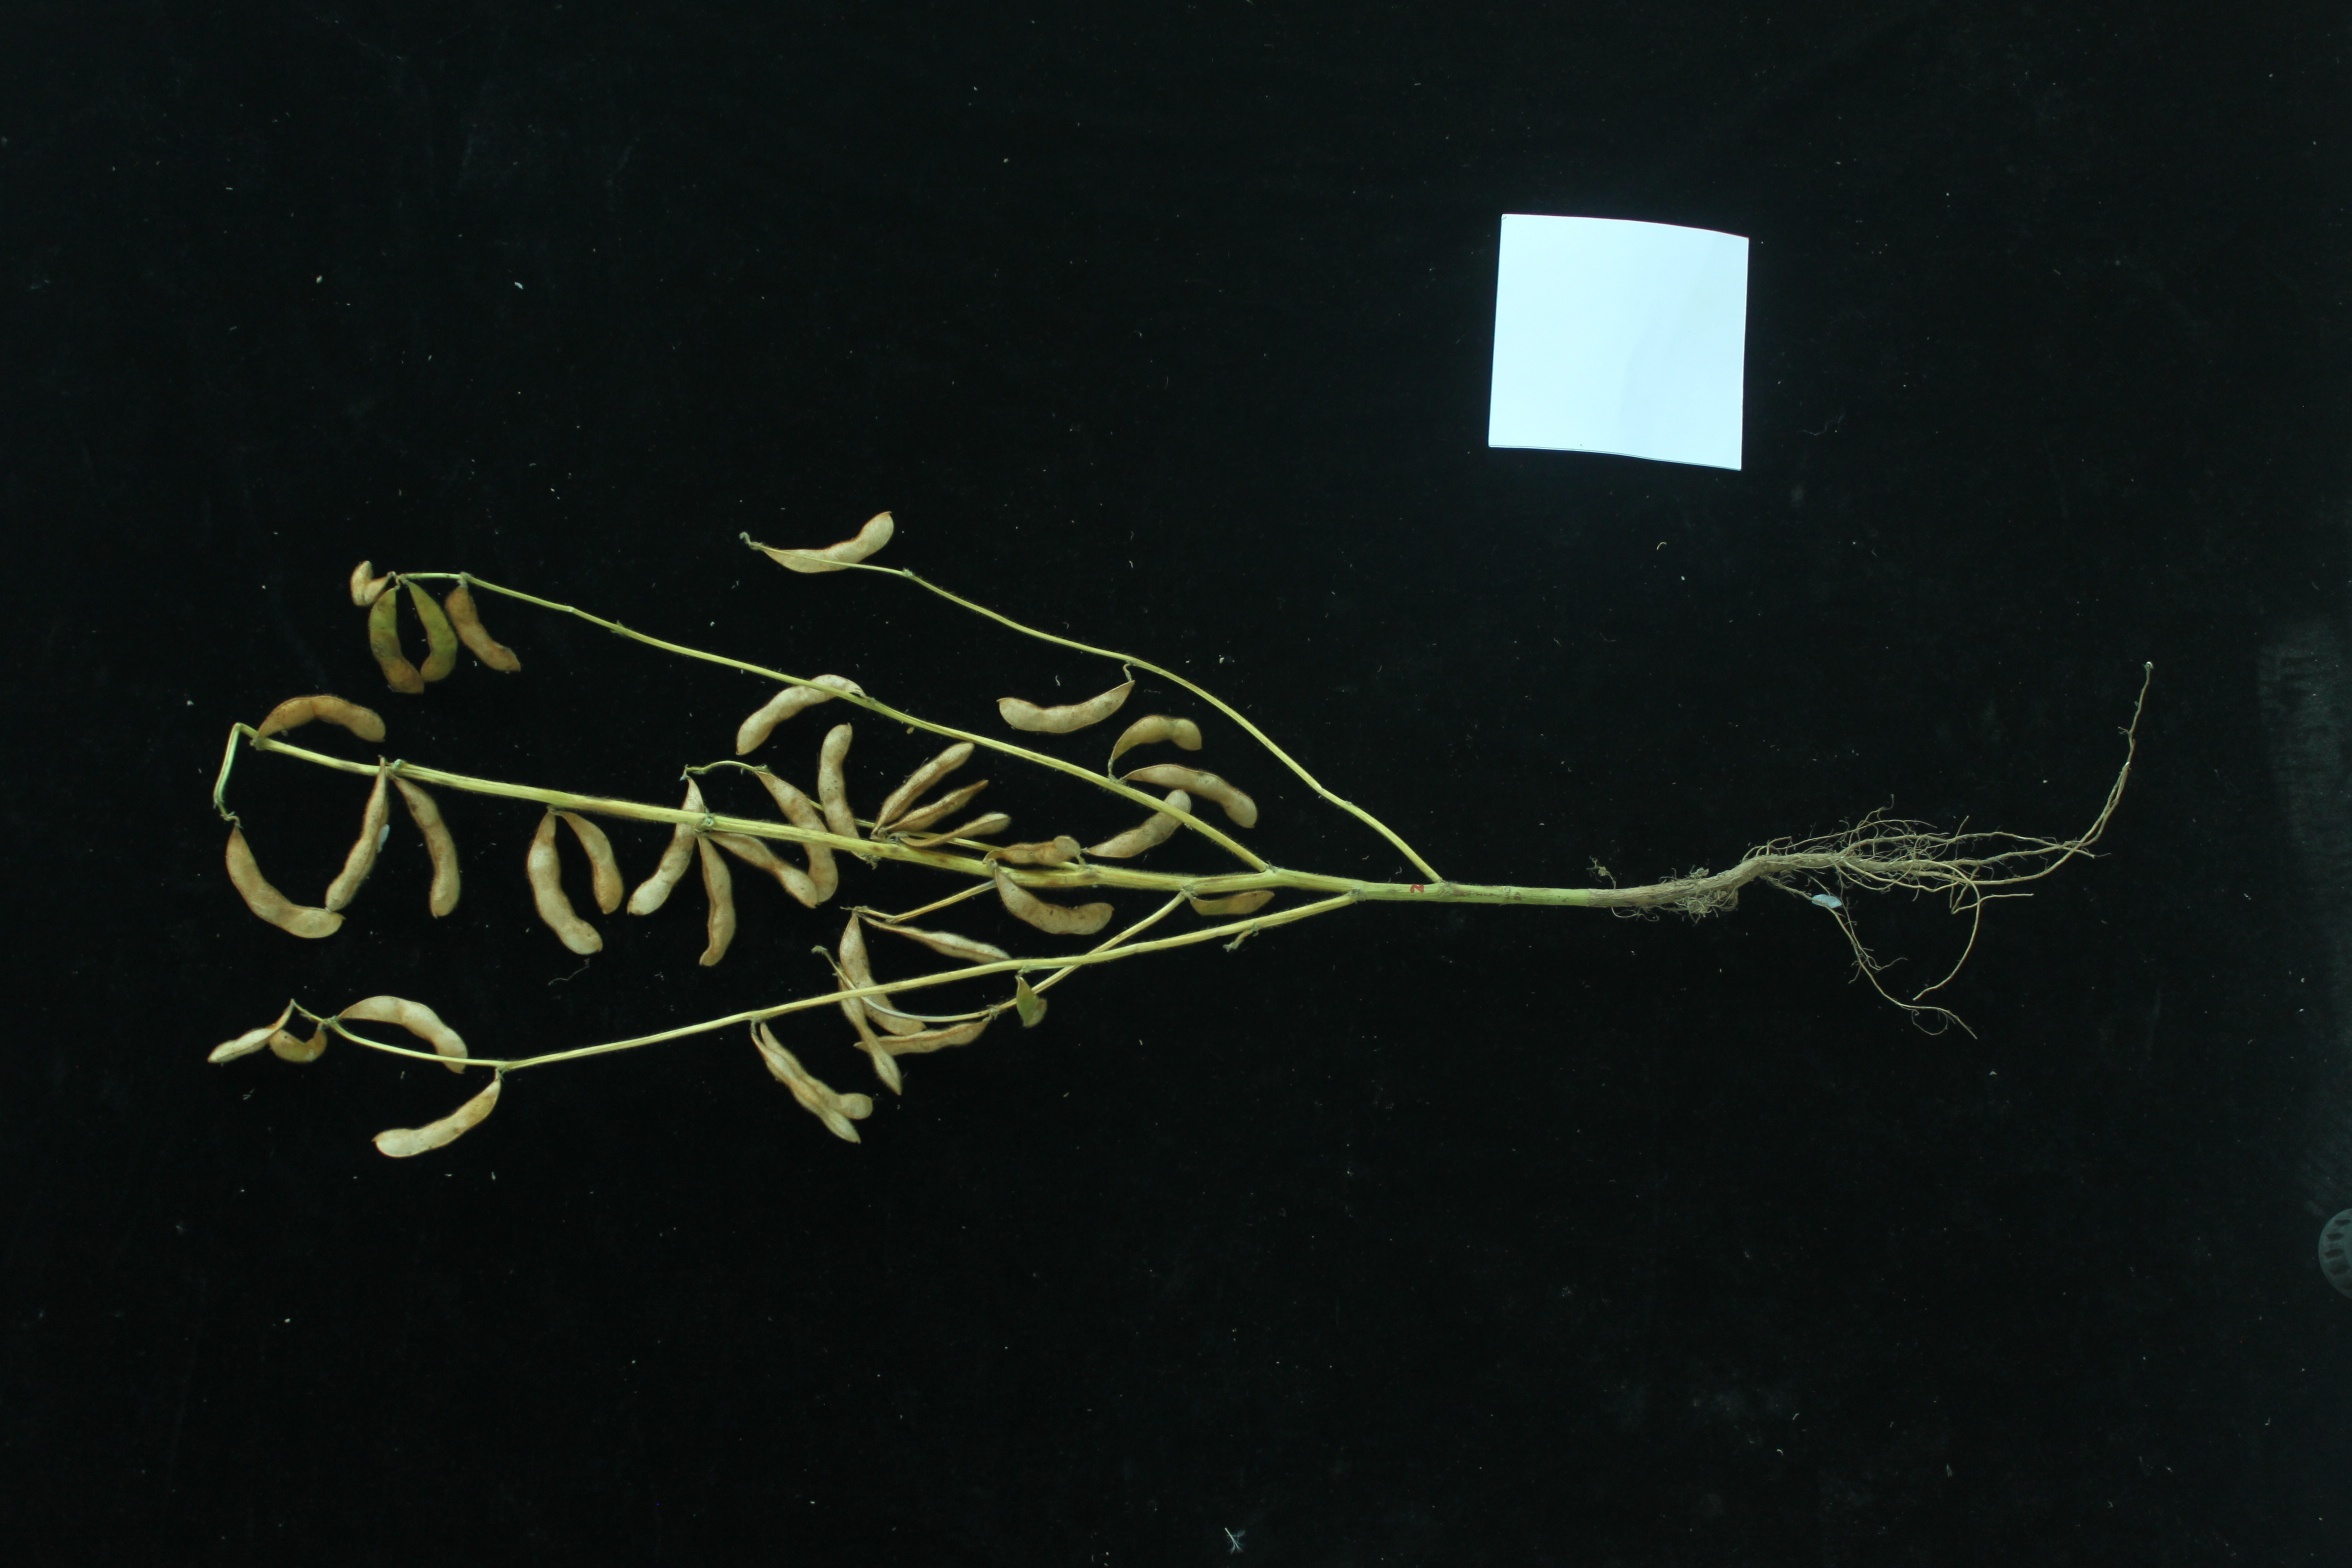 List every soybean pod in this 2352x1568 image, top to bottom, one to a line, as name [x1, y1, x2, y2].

soybean pod [766, 515, 892, 572]
soybean pod [351, 563, 390, 608]
soybean pod [400, 582, 459, 679]
soybean pod [369, 590, 423, 693]
soybean pod [447, 591, 519, 672]
soybean pod [736, 676, 862, 756]
soybean pod [996, 683, 1132, 734]
soybean pod [259, 697, 385, 740]
soybean pod [1111, 718, 1200, 766]
soybean pod [819, 726, 870, 861]
soybean pod [878, 746, 973, 823]
soybean pod [1121, 765, 1255, 827]
soybean pod [751, 769, 838, 899]
soybean pod [325, 776, 386, 911]
soybean pod [390, 776, 457, 920]
soybean pod [629, 781, 703, 914]
soybean pod [887, 785, 989, 831]
soybean pod [1085, 793, 1188, 859]
soybean pod [560, 815, 623, 915]
soybean pod [904, 815, 1010, 849]
soybean pod [529, 819, 602, 954]
soybean pod [228, 832, 340, 939]
soybean pod [703, 835, 820, 908]
soybean pod [990, 838, 1077, 866]
soybean pod [698, 839, 733, 965]
soybean pod [991, 873, 1111, 936]
soybean pod [1191, 893, 1273, 915]
soybean pod [841, 916, 928, 1034]
soybean pod [877, 922, 1013, 963]
soybean pod [841, 989, 901, 1093]
soybean pod [337, 995, 466, 1073]
soybean pod [210, 1012, 291, 1061]
soybean pod [855, 1025, 985, 1057]
soybean pod [761, 1027, 872, 1119]
soybean pod [272, 1031, 327, 1061]
soybean pod [752, 1036, 861, 1143]
soybean pod [375, 1081, 498, 1158]